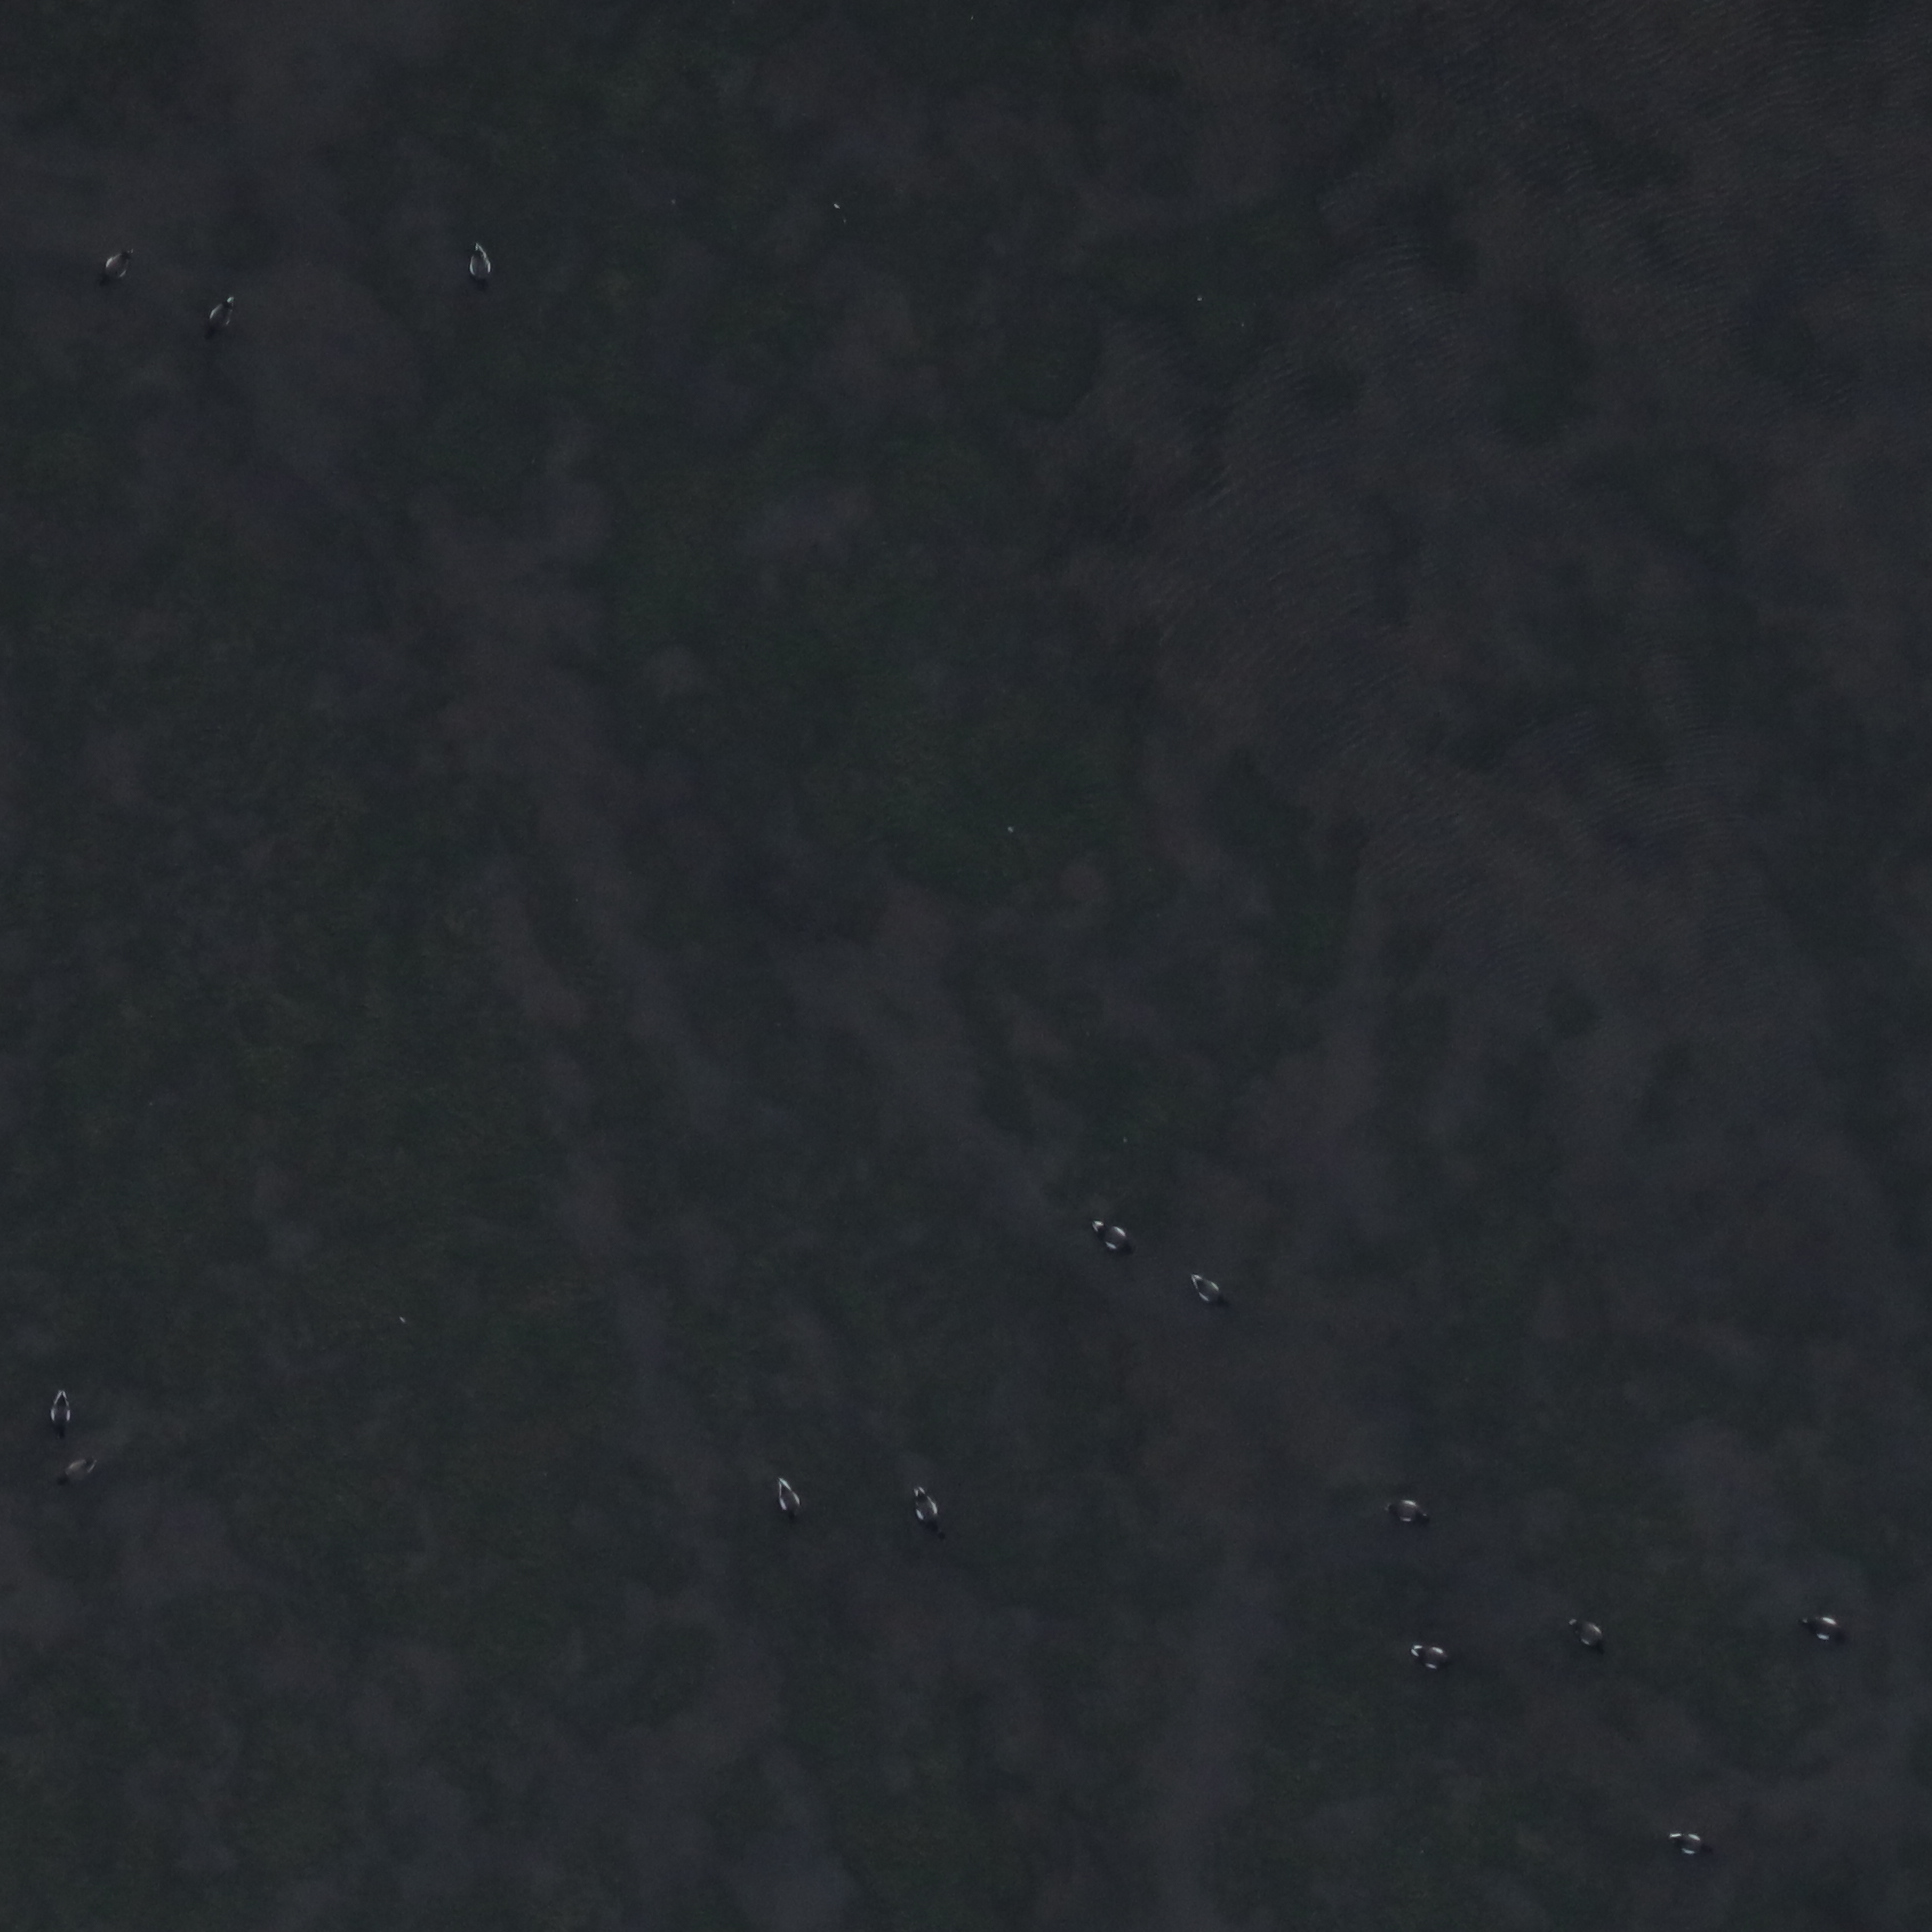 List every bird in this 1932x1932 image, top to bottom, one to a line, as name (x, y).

brant (478, 265)
brant (116, 269)
brant (218, 314)
brant (1111, 1236)
brant (1208, 1289)
brant (61, 1414)
brant (75, 1470)
brant (788, 1499)
brant (925, 1509)
brant (1408, 1512)
brant (1823, 1629)
brant (1587, 1634)
brant (1429, 1656)
brant (1688, 1843)